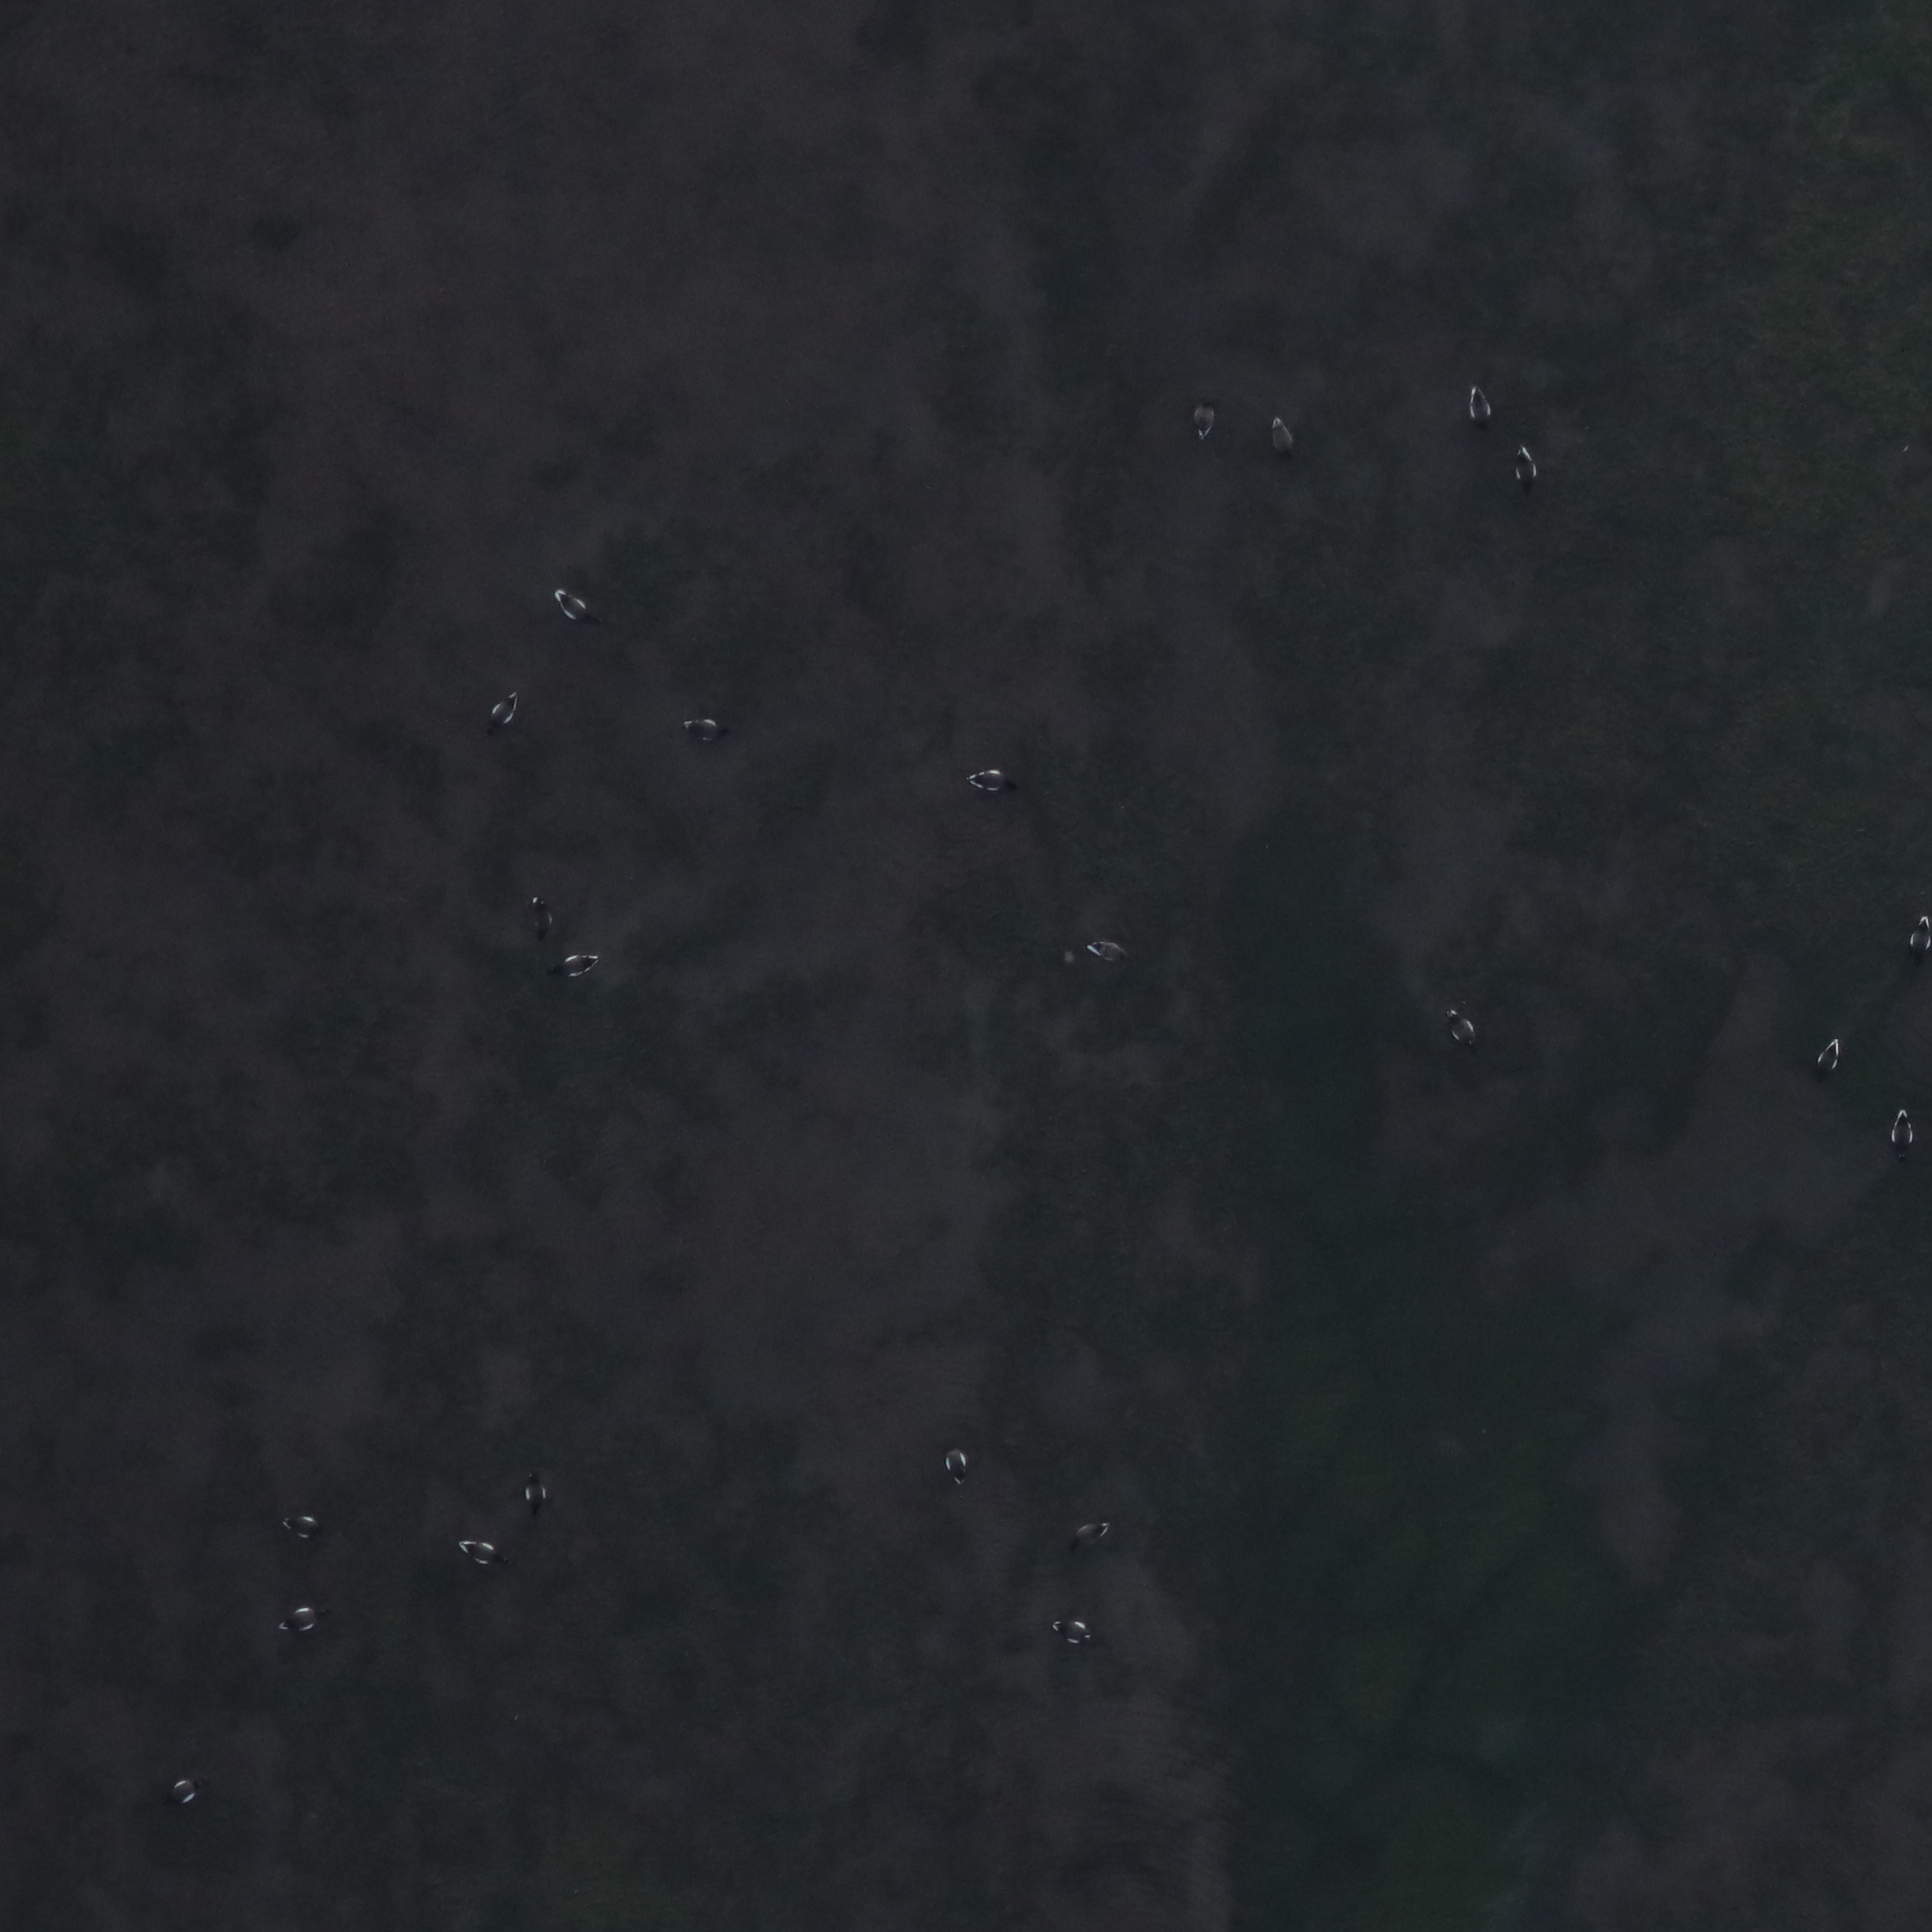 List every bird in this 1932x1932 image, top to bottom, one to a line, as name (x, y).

brant (1480, 407)
brant (1203, 417)
brant (1282, 439)
brant (1527, 468)
brant (572, 606)
brant (504, 709)
brant (705, 729)
brant (993, 782)
brant (542, 919)
brant (1920, 937)
brant (1109, 951)
brant (577, 966)
brant (1461, 1026)
brant (1829, 1056)
brant (1902, 1131)
brant (954, 1463)
brant (529, 1489)
brant (307, 1527)
brant (1089, 1533)
brant (481, 1551)
brant (304, 1618)
brant (1073, 1630)
brant (185, 1790)